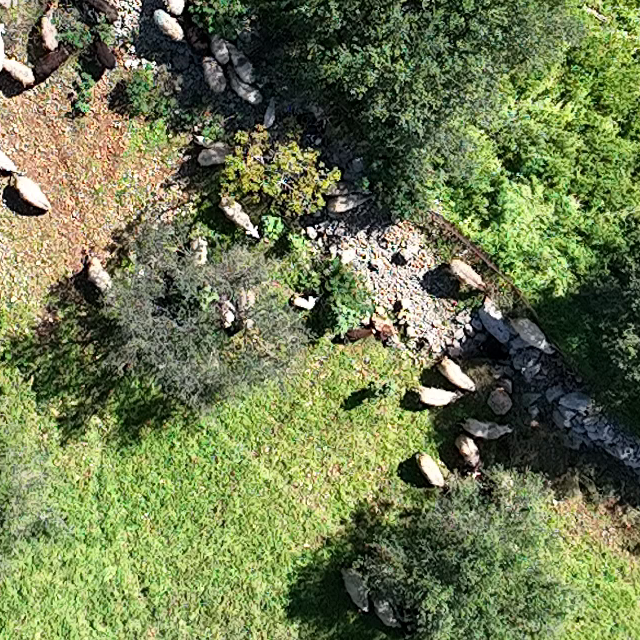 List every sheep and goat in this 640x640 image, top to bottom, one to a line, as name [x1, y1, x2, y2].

sheep [42, 0, 59, 49]
sheep [79, 0, 118, 22]
sheep [164, 0, 185, 15]
sheep [154, 8, 181, 40]
sheep [0, 22, 5, 74]
sheep [92, 31, 115, 69]
sheep [211, 33, 229, 63]
sheep [225, 38, 254, 81]
sheep [34, 45, 75, 84]
sheep [202, 58, 226, 92]
sheep [1, 59, 33, 84]
sheep [229, 73, 262, 103]
sheep [262, 95, 277, 126]
sheep [0, 136, 18, 172]
sheep [195, 136, 227, 148]
sheep [197, 149, 232, 166]
sheep [13, 174, 53, 212]
sheep [324, 183, 365, 194]
sheep [324, 193, 375, 212]
sheep [220, 194, 260, 239]
sheep [192, 237, 207, 271]
sheep [89, 257, 116, 298]
sheep [451, 259, 489, 292]
sheep [236, 288, 248, 323]
sheep [246, 289, 256, 329]
sheep [294, 295, 316, 309]
sheep [480, 301, 509, 343]
sheep [511, 315, 554, 354]
sheep [345, 327, 376, 341]
sheep [437, 356, 476, 392]
sheep [414, 385, 463, 406]
sheep [462, 417, 514, 438]
sheep [455, 434, 481, 479]
sheep [415, 452, 444, 488]